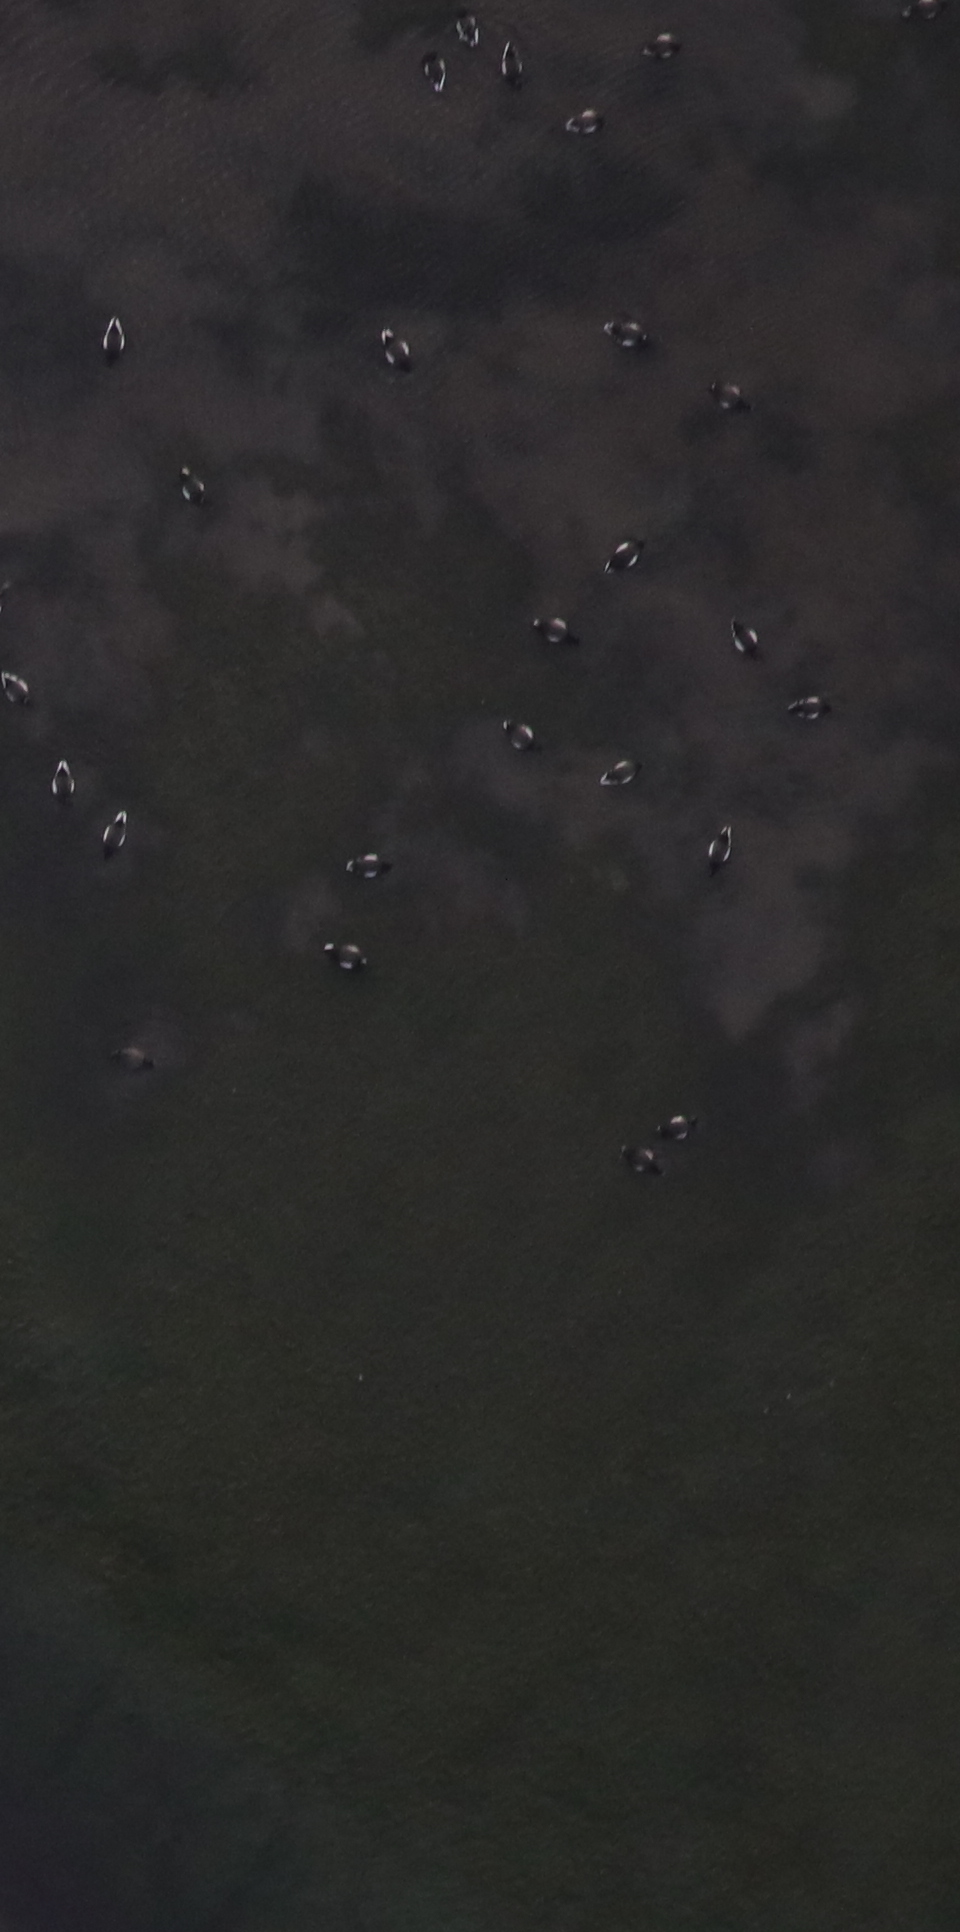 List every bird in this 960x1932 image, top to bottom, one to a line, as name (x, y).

brant (917, 7)
brant (469, 30)
brant (666, 47)
brant (512, 64)
brant (436, 71)
brant (586, 123)
brant (629, 334)
brant (114, 338)
brant (395, 350)
brant (729, 398)
brant (193, 487)
brant (626, 555)
brant (553, 630)
brant (745, 640)
brant (16, 688)
brant (809, 708)
brant (520, 736)
brant (621, 771)
brant (64, 782)
brant (115, 835)
brant (720, 848)
brant (368, 865)
brant (347, 956)
brant (134, 1058)
brant (678, 1126)
brant (641, 1159)